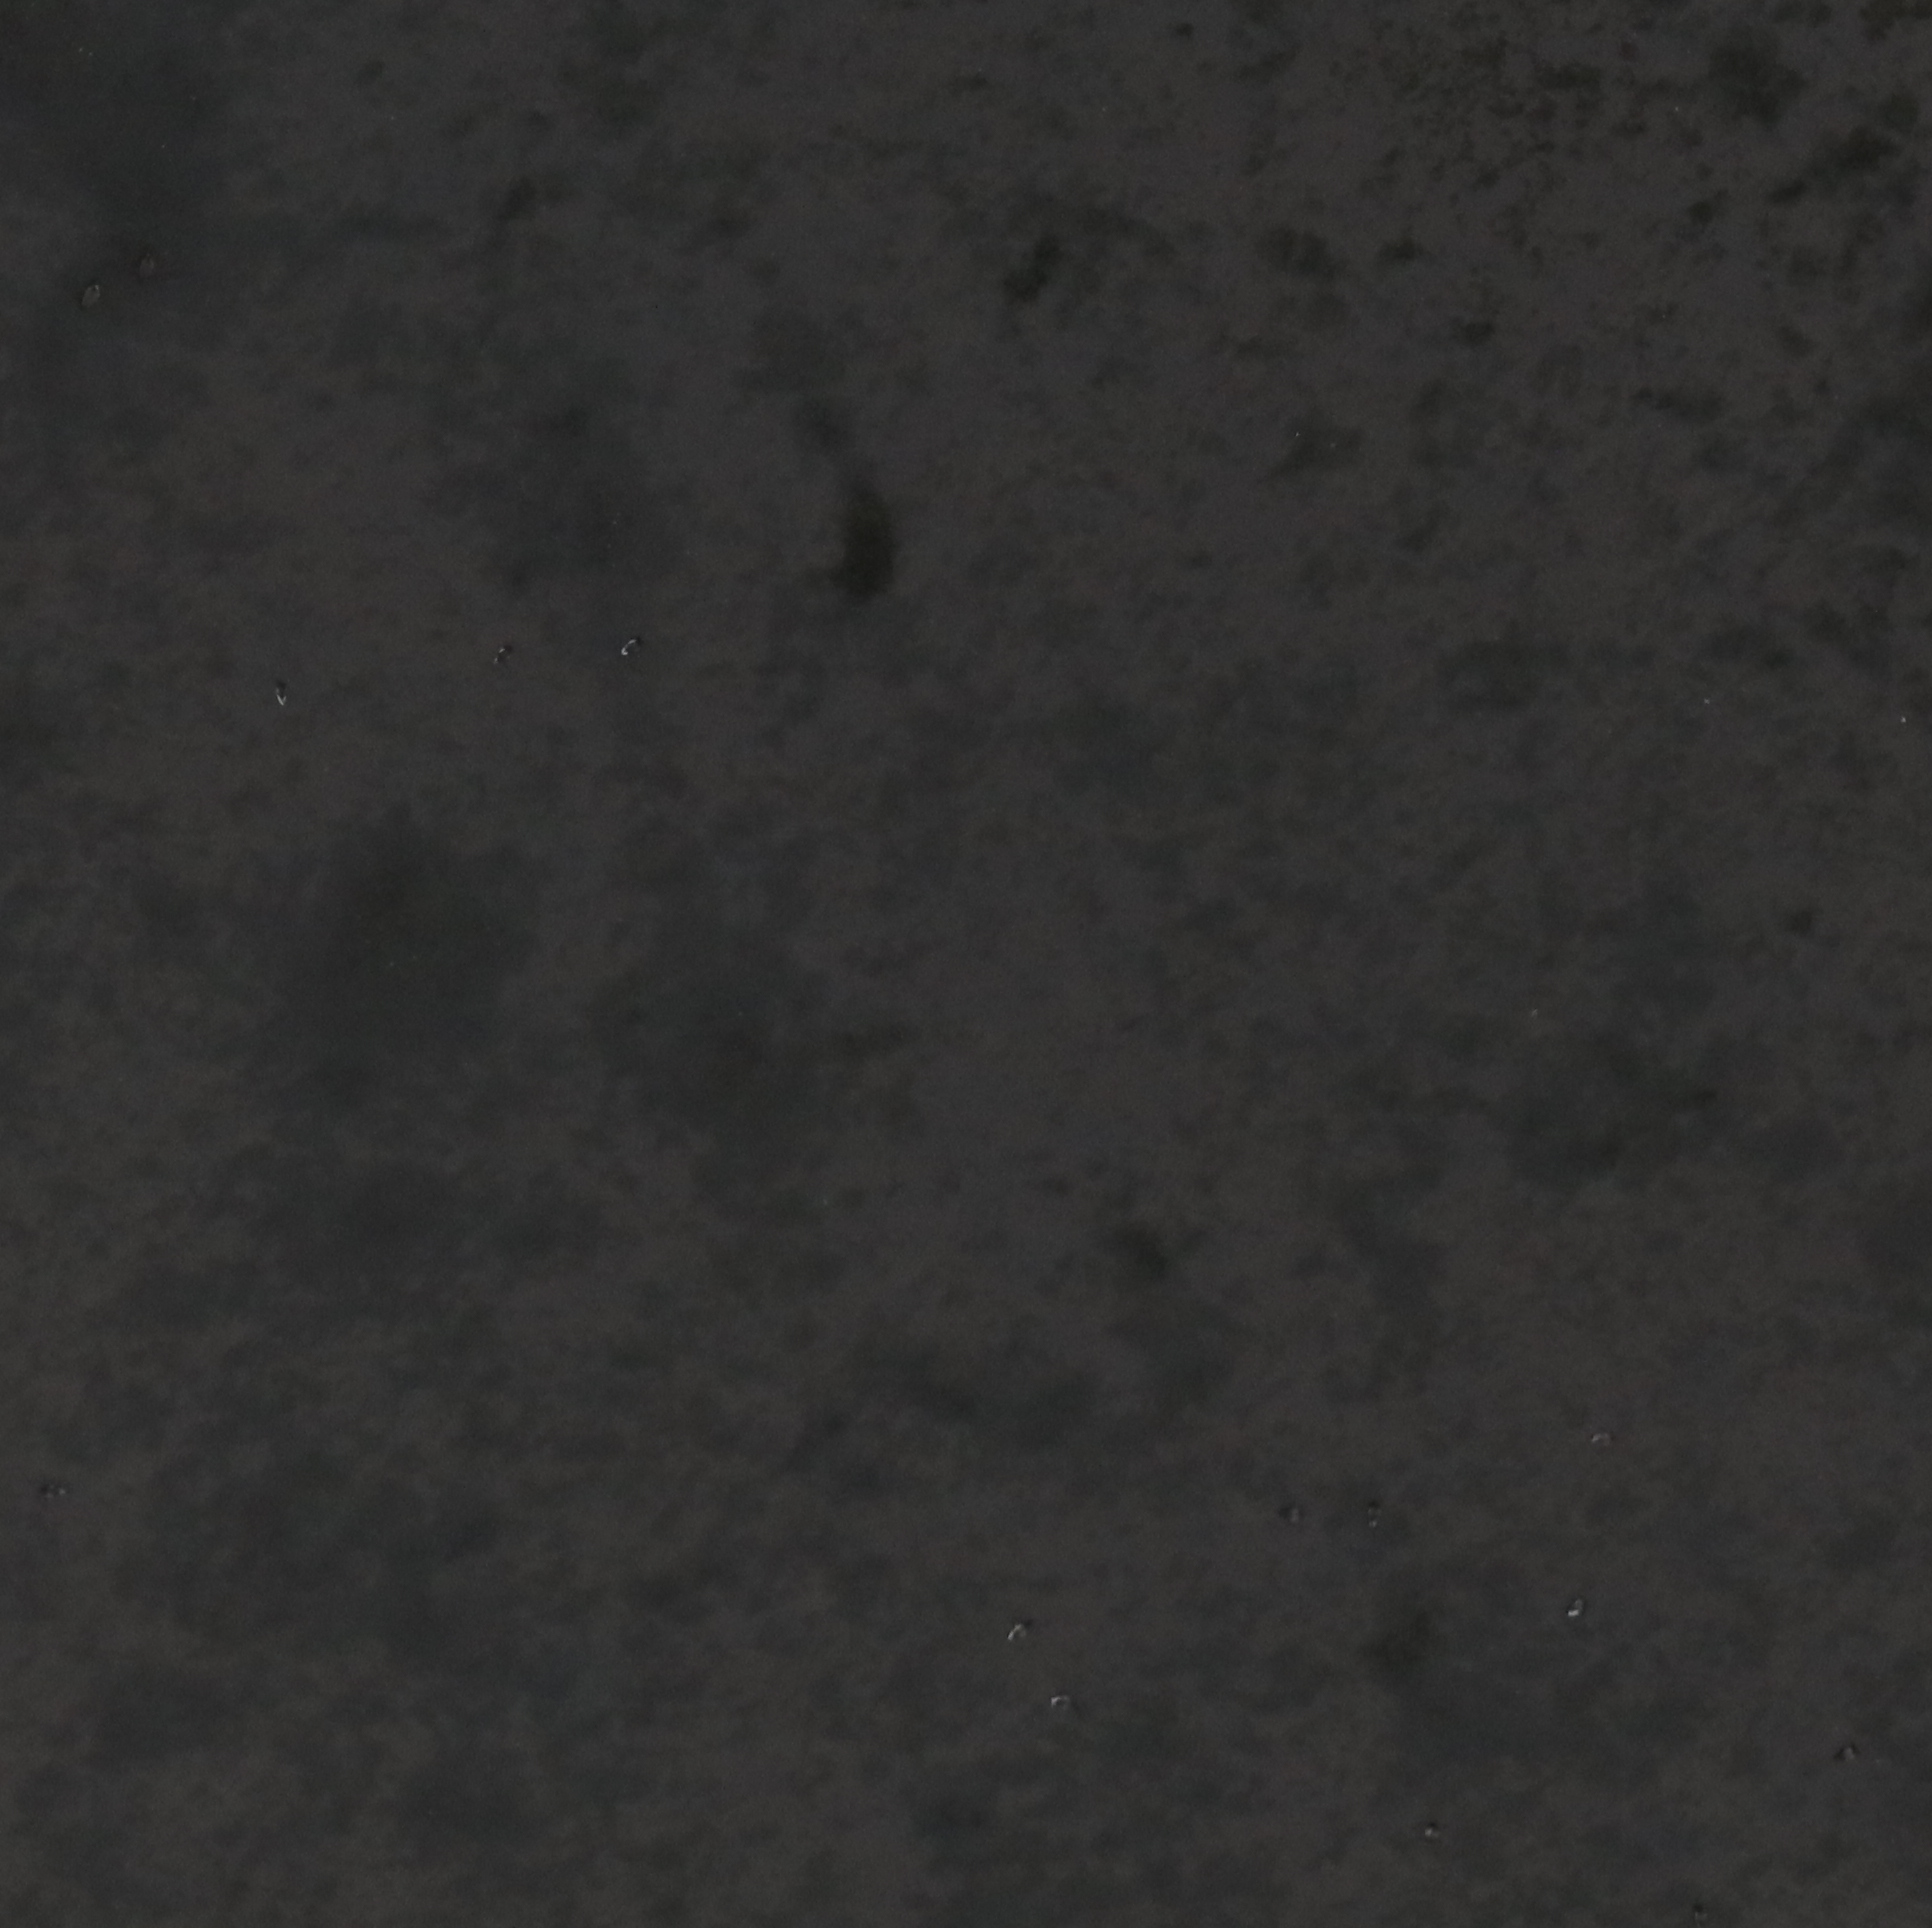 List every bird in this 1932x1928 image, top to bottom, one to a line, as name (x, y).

Canada goose (145, 267)
Canada goose (89, 299)
brant (629, 648)
brant (497, 660)
brant (277, 694)
brant (1601, 1441)
brant (56, 1481)
brant (1296, 1509)
brant (1373, 1515)
brant (1572, 1612)
brant (1017, 1631)
brant (1065, 1700)
brant (1851, 1755)
brant (1430, 1831)
brant (1699, 1911)